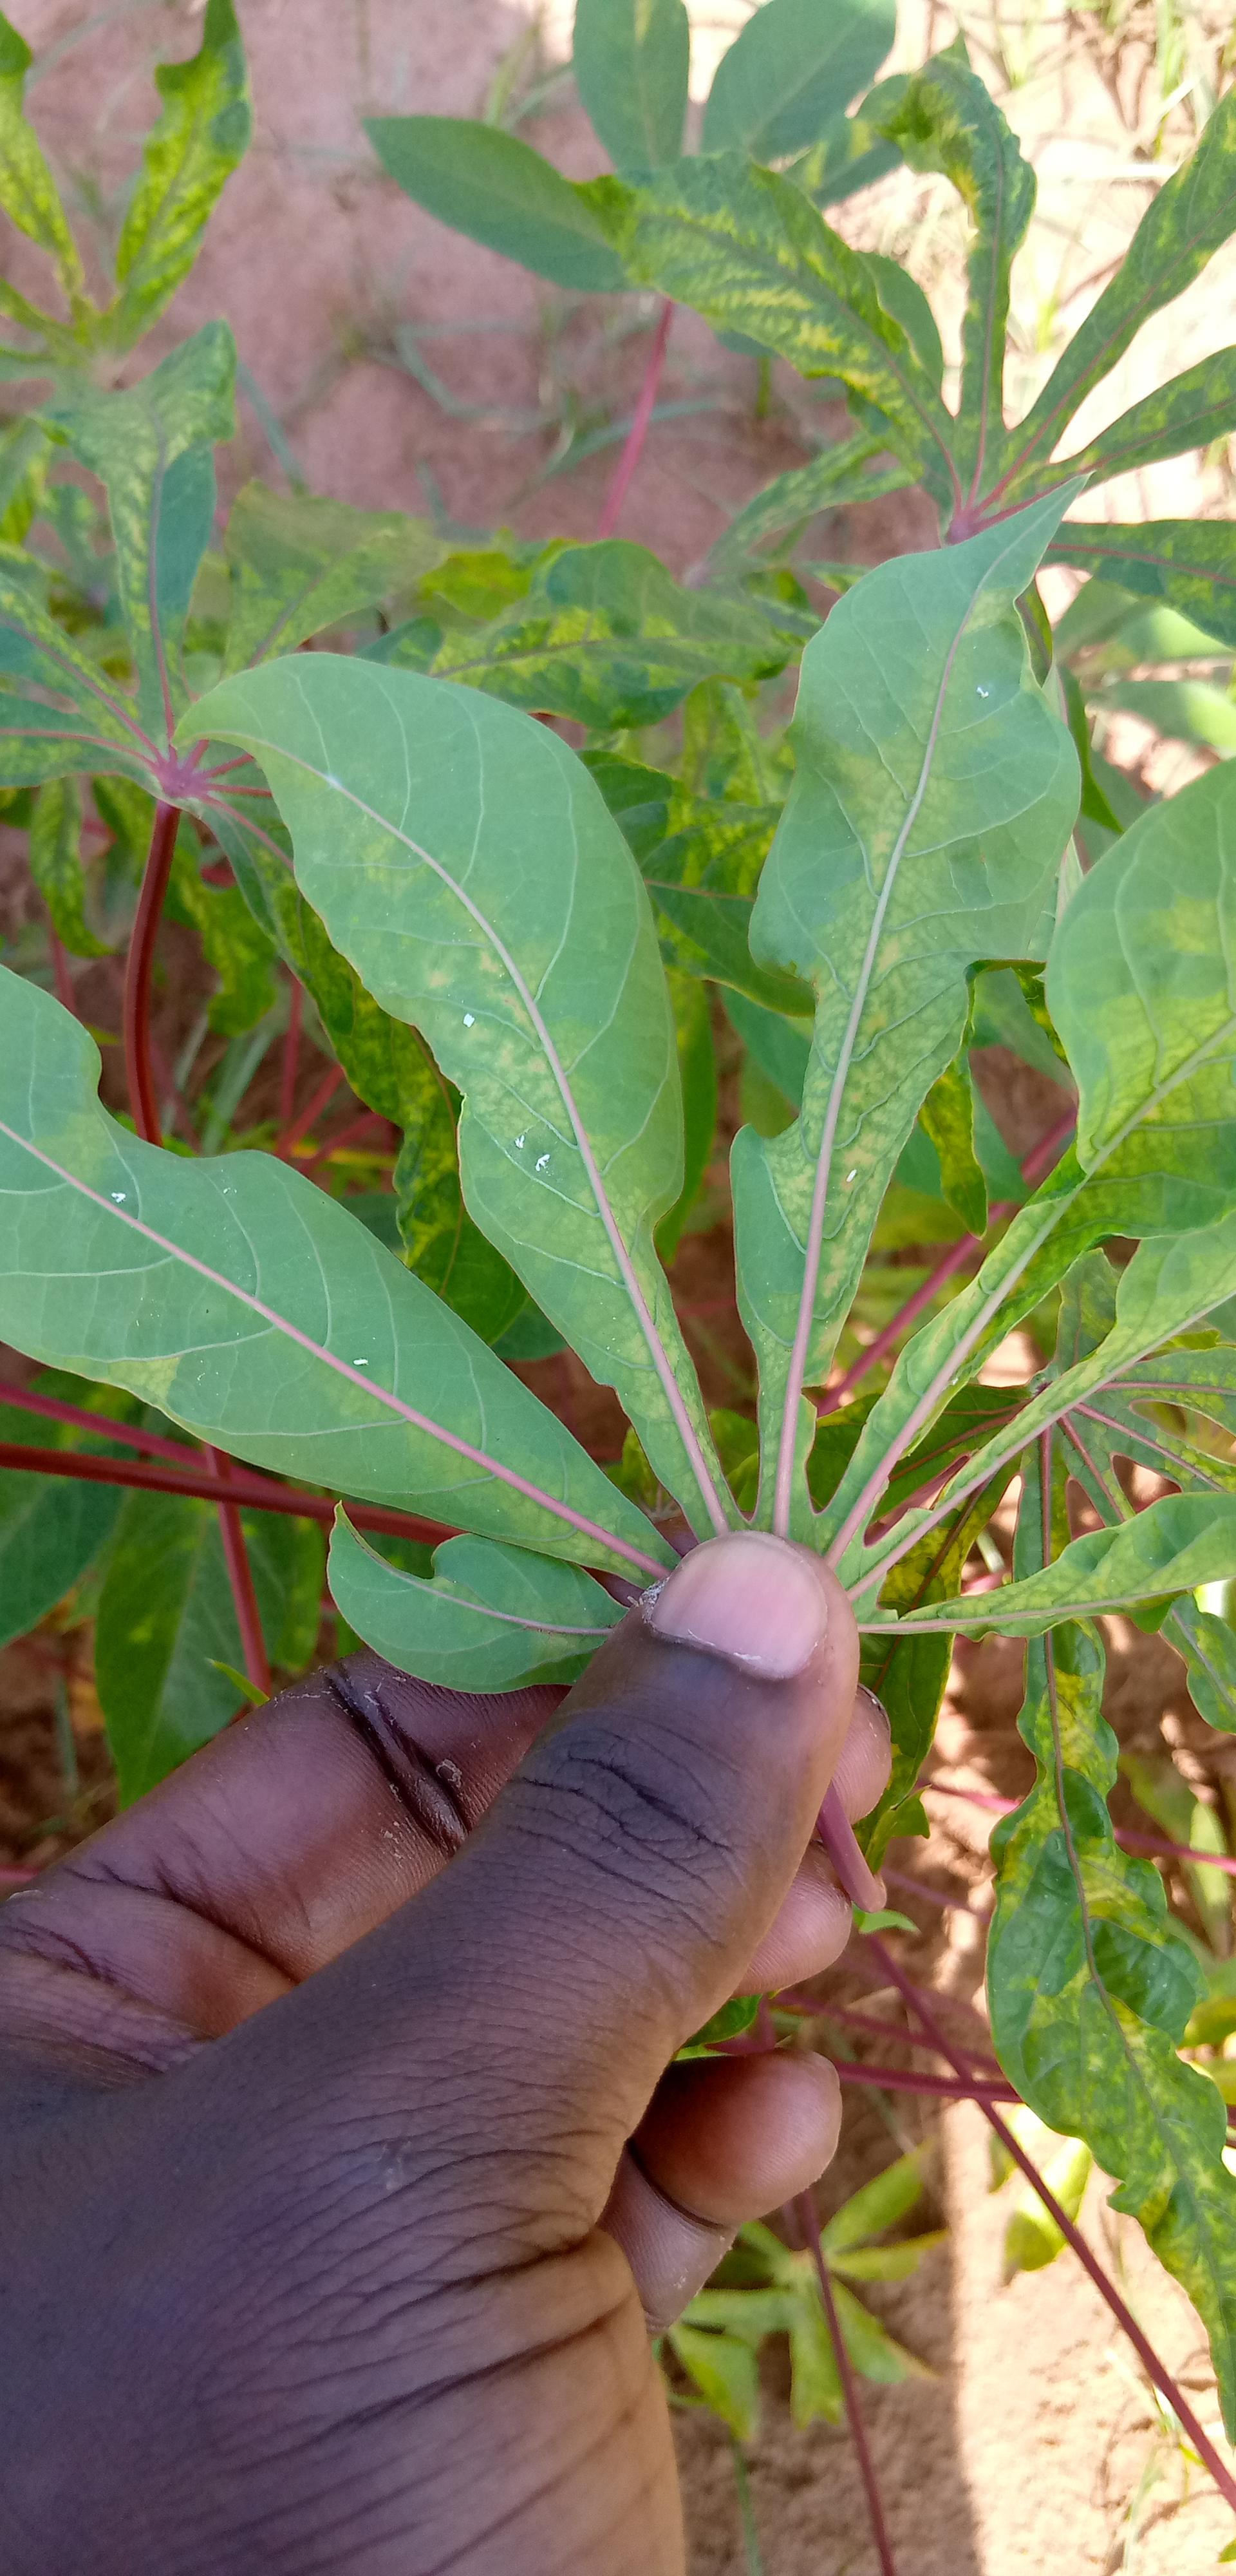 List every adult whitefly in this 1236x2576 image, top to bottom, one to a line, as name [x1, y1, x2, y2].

whitefly [973, 683, 991, 701]
whitefly [461, 1010, 468, 1027]
whitefly [465, 1012, 478, 1030]
whitefly [514, 1135, 528, 1151]
whitefly [534, 1151, 554, 1175]
whitefly [845, 1167, 861, 1186]
whitefly [109, 1188, 128, 1205]
whitefly [351, 1356, 370, 1369]